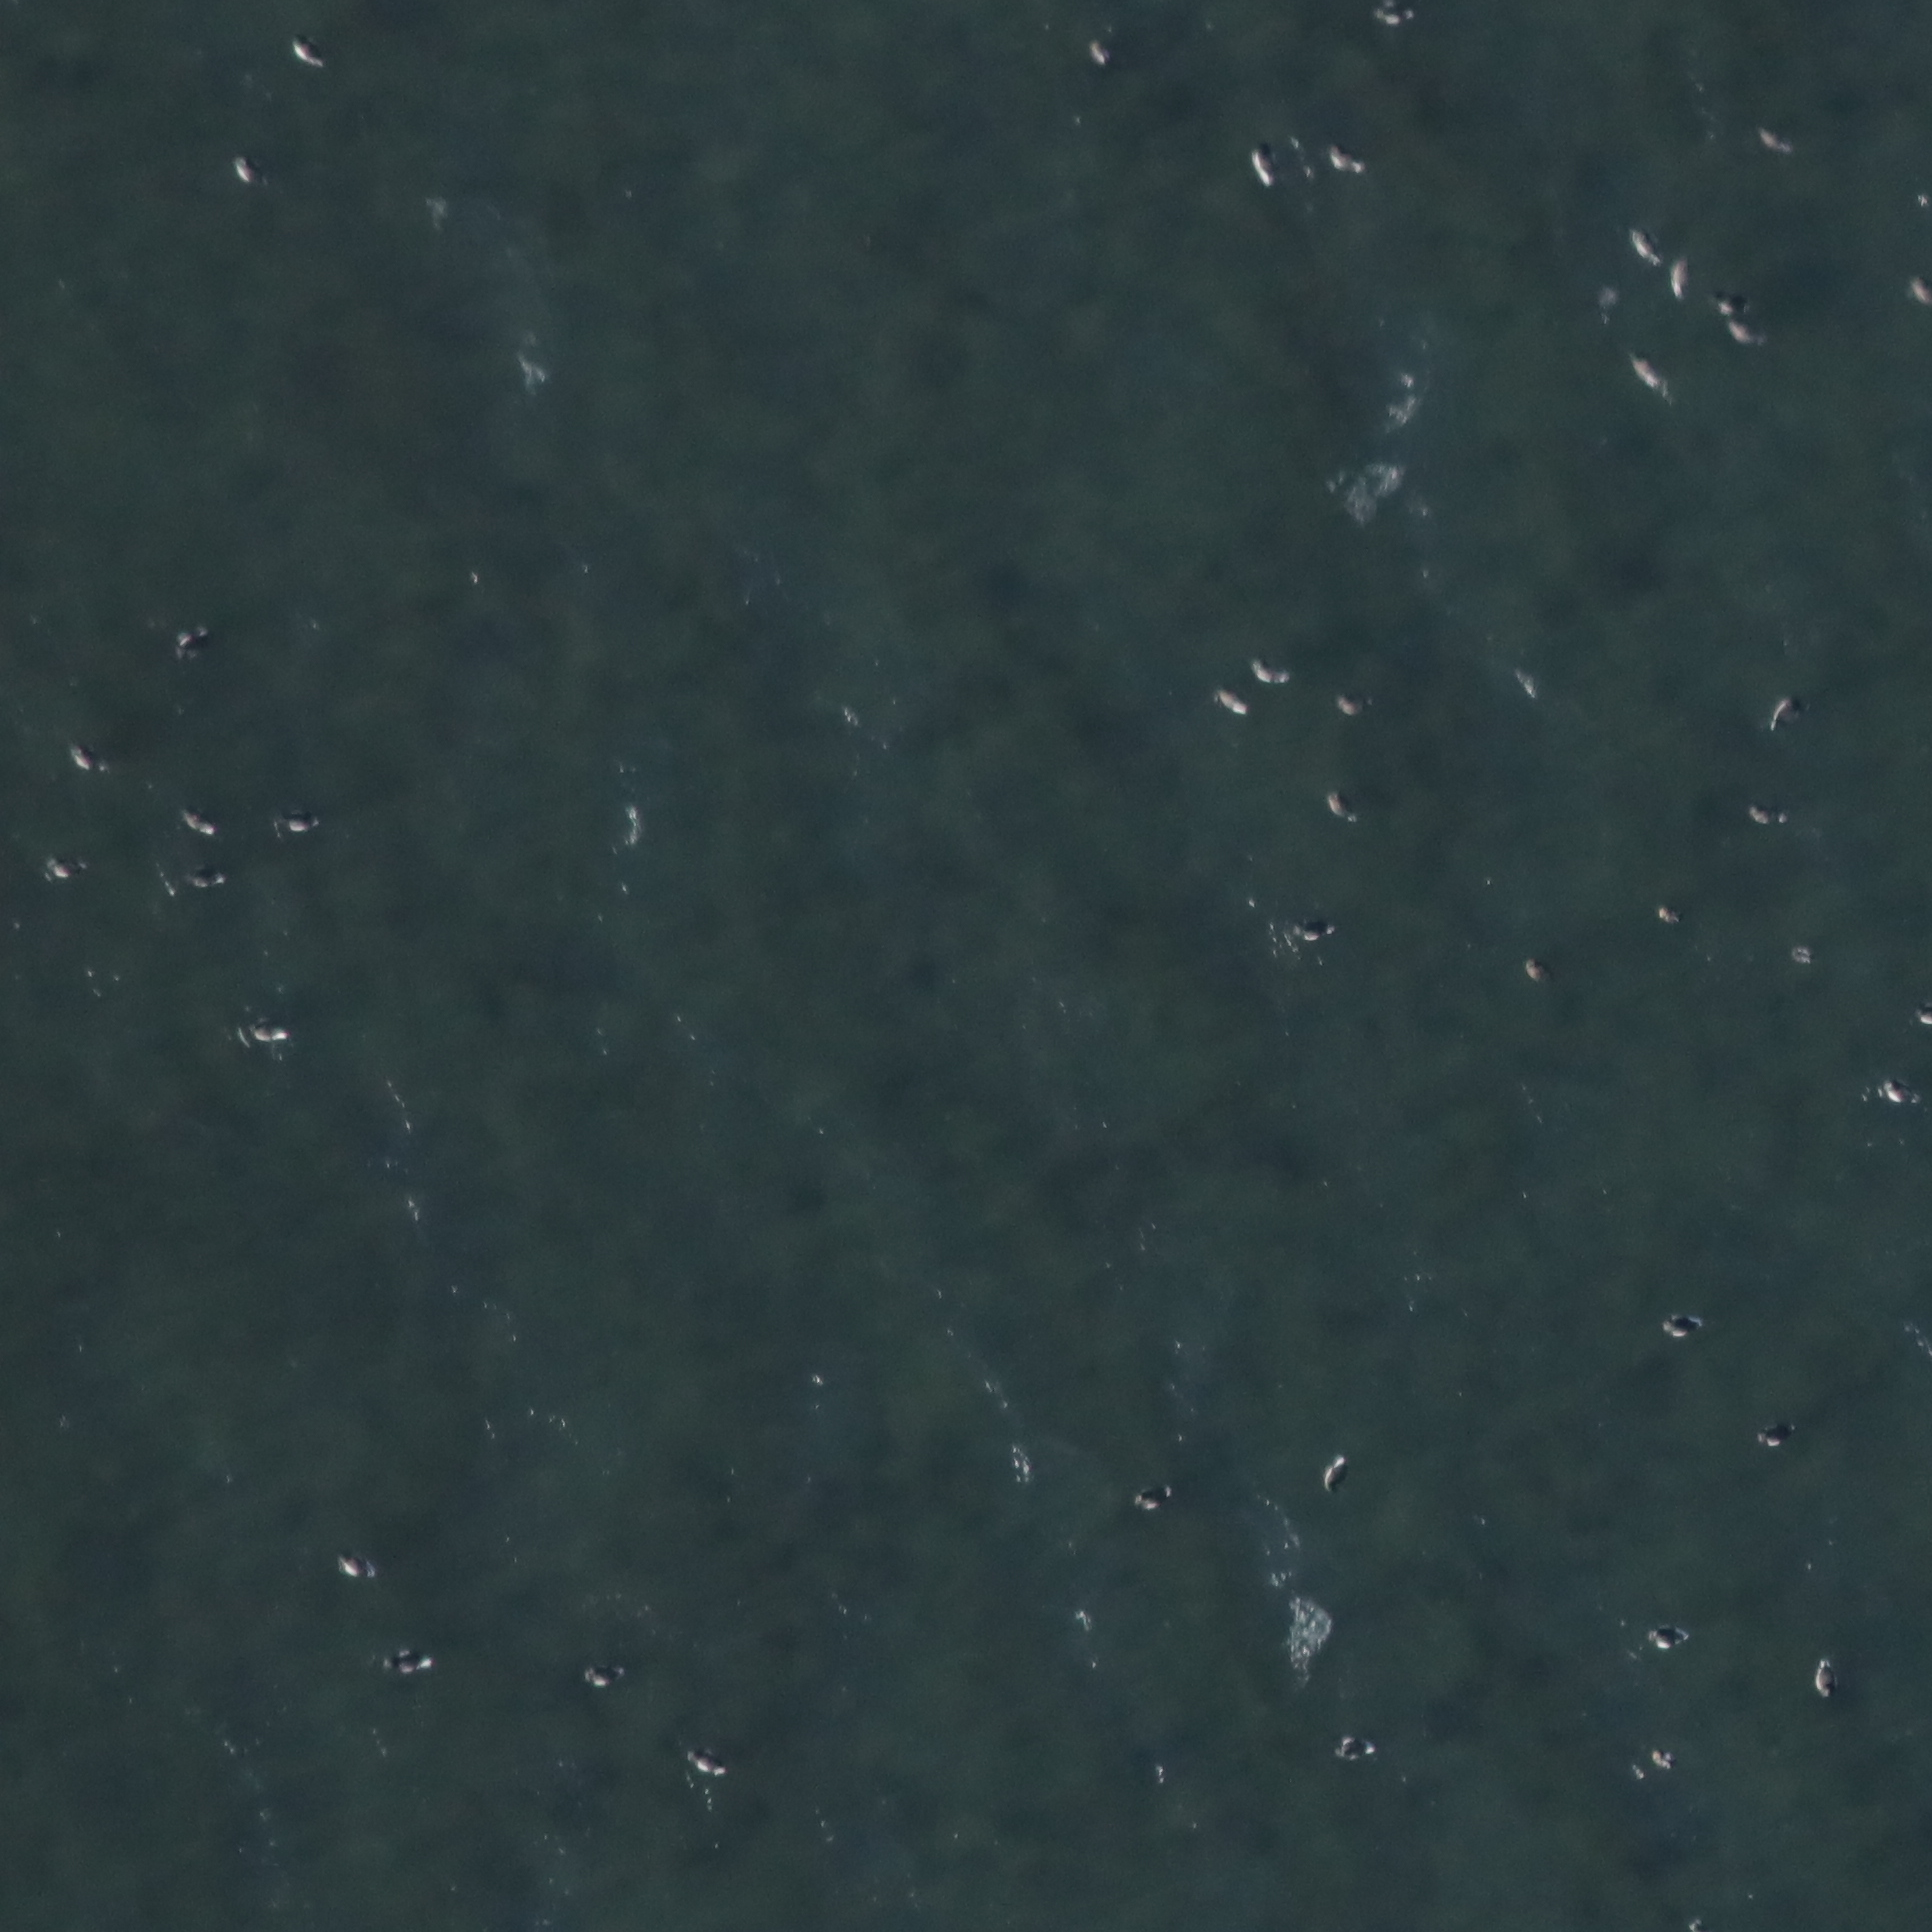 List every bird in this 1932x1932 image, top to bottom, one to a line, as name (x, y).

brant (1389, 9)
brant (307, 51)
other bird (1096, 54)
other bird (1774, 140)
brant (1348, 162)
brant (1266, 163)
brant (248, 170)
other bird (1643, 241)
other bird (1677, 278)
other bird (1928, 293)
brant (1729, 300)
other bird (1744, 334)
other bird (1637, 364)
brant (191, 647)
brant (1266, 672)
other bird (1232, 698)
other bird (1358, 702)
brant (1781, 713)
brant (90, 760)
brant (1340, 804)
other bird (1764, 819)
brant (297, 823)
brant (196, 824)
brant (71, 864)
brant (206, 878)
other bird (1671, 913)
brant (1310, 927)
other bird (1799, 954)
other bird (1535, 974)
brant (266, 1031)
brant (1899, 1091)
brant (1681, 1325)
brant (1775, 1431)
brant (1333, 1473)
brant (1151, 1496)
brant (357, 1568)
brant (1664, 1636)
brant (412, 1663)
brant (603, 1672)
brant (1824, 1679)
brant (1352, 1750)
other bird (1664, 1761)
brant (708, 1763)